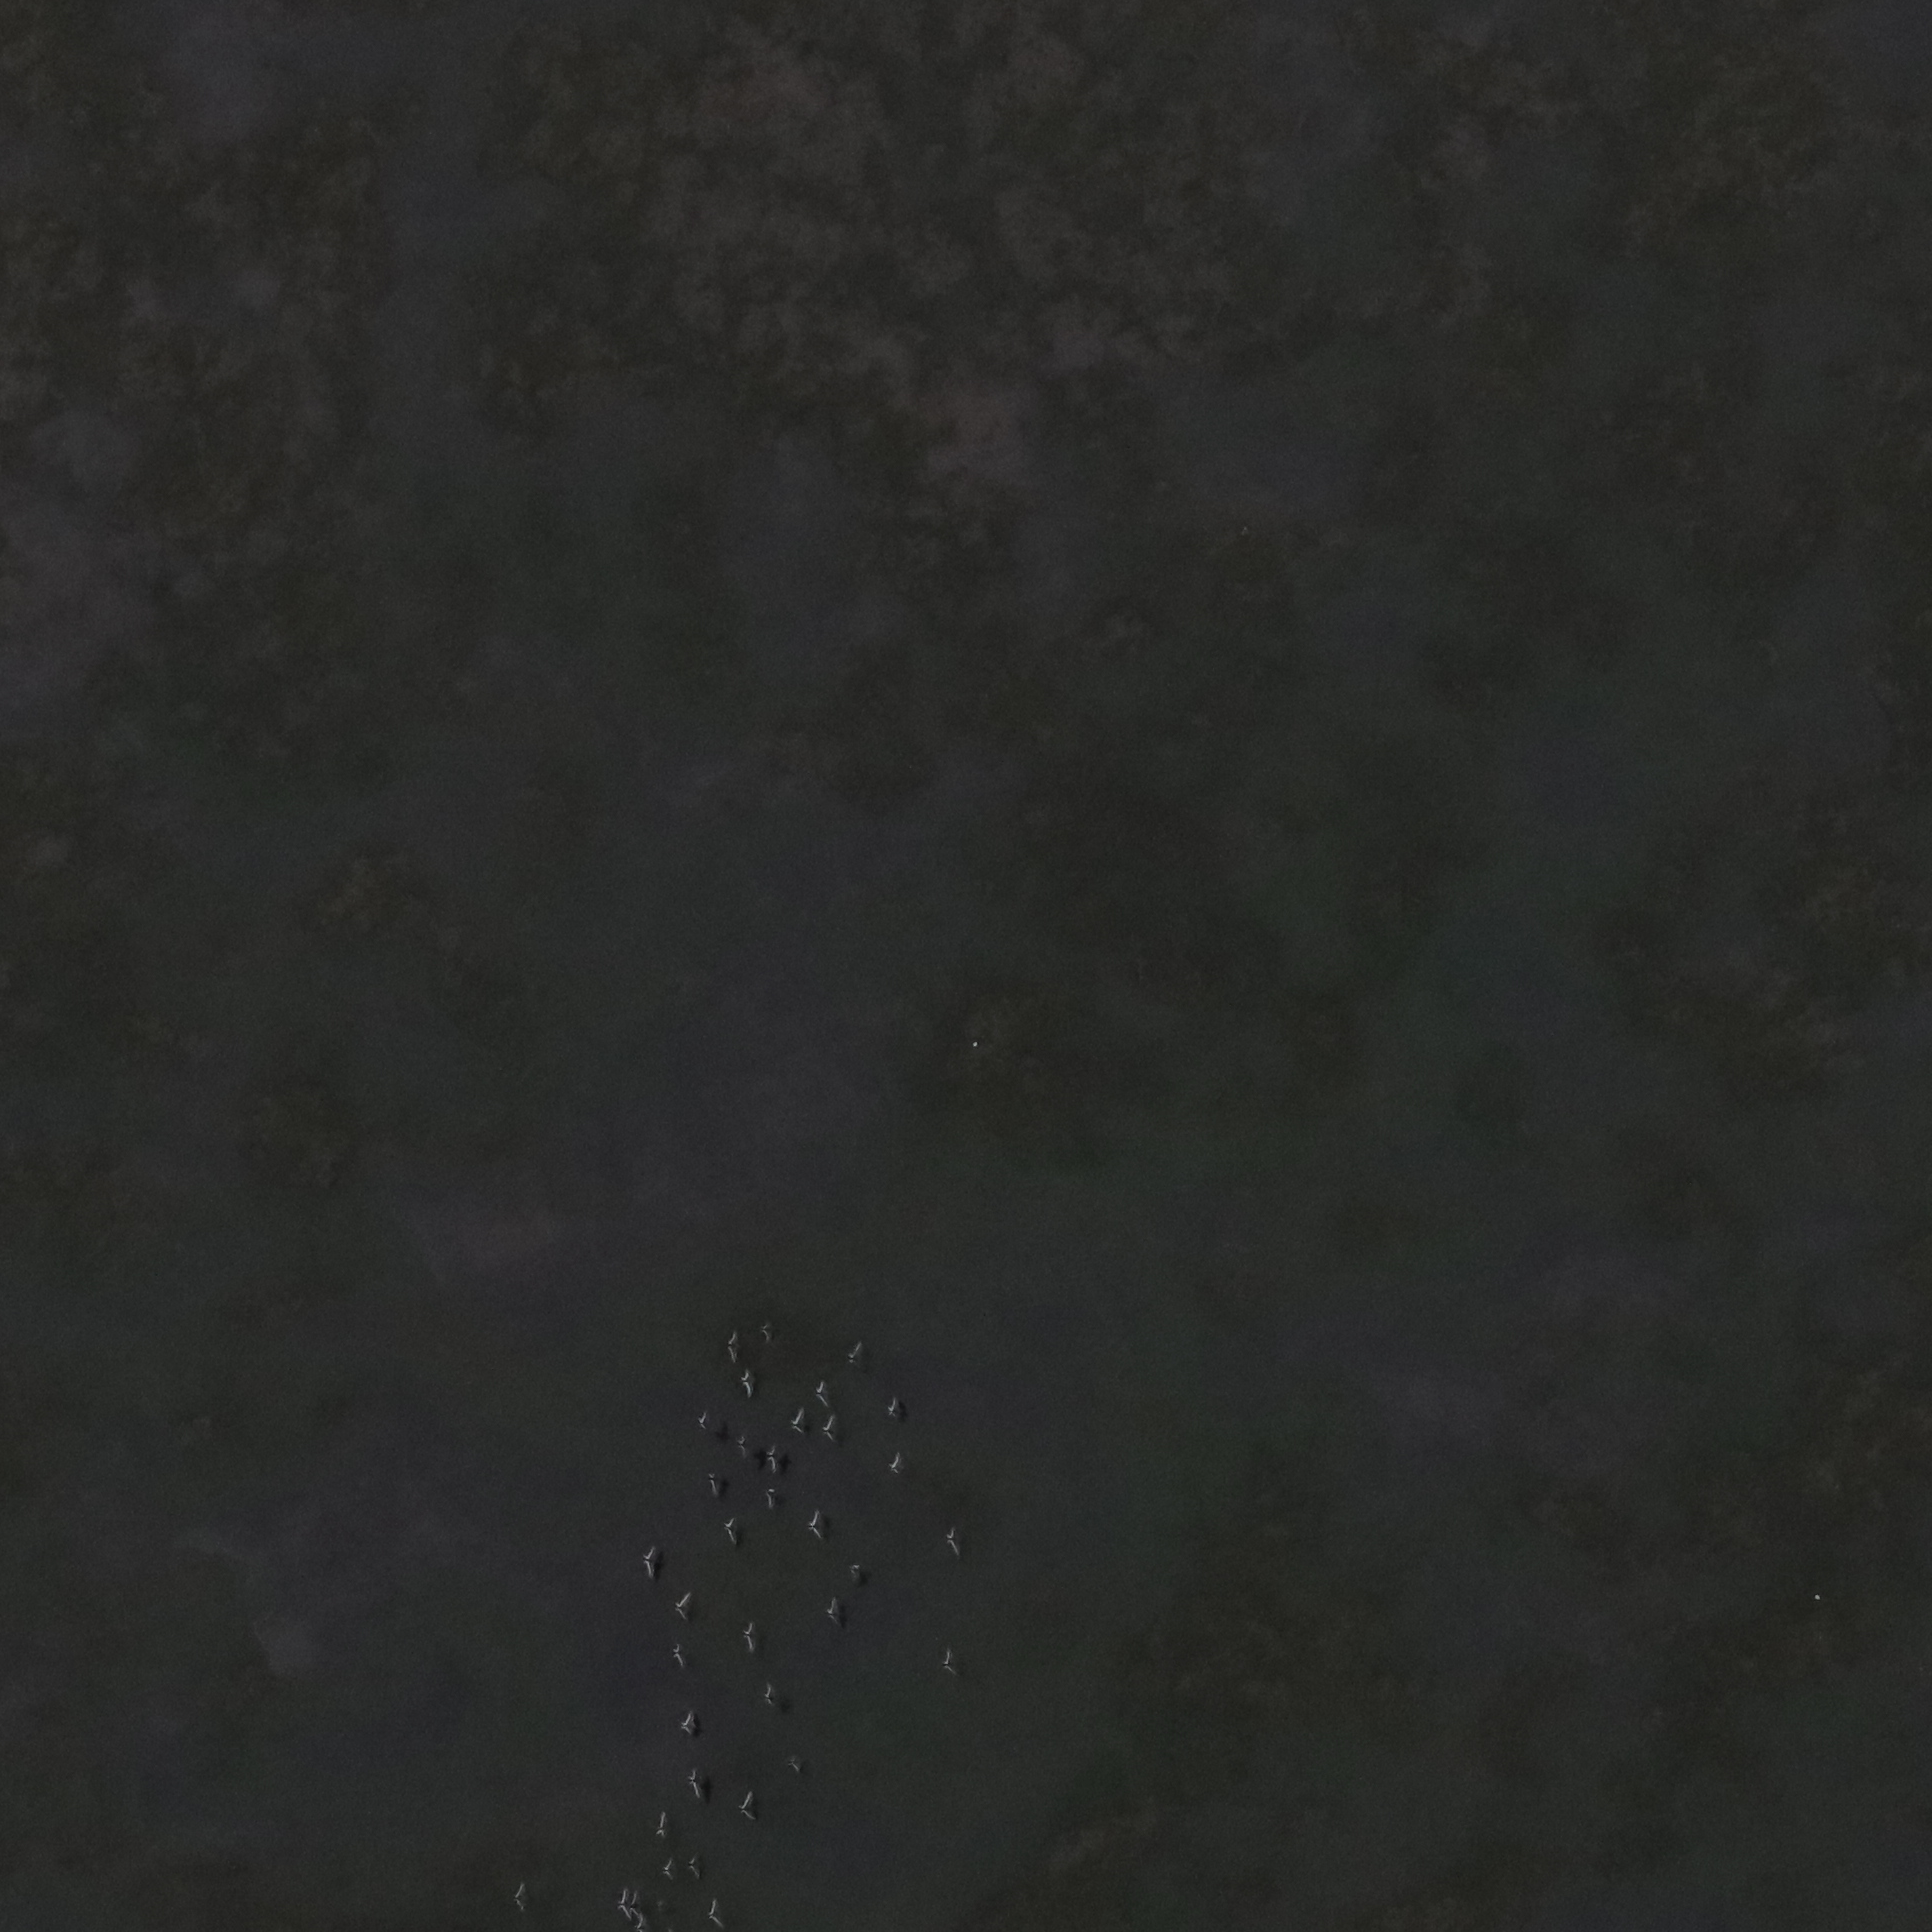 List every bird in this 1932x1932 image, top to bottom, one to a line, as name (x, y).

other bird (767, 1329)
other bird (734, 1344)
other bird (854, 1358)
other bird (748, 1381)
other bird (826, 1392)
other bird (896, 1408)
other bird (699, 1422)
other bird (797, 1426)
other bird (829, 1432)
other bird (740, 1443)
other bird (771, 1450)
other bird (894, 1465)
other bird (711, 1480)
other bird (772, 1497)
other bird (816, 1526)
other bird (731, 1530)
other bird (951, 1539)
other bird (649, 1564)
other bird (856, 1574)
other bird (679, 1605)
other bird (833, 1612)
other bird (753, 1641)
other bird (678, 1655)
other bird (948, 1665)
other bird (767, 1697)
other bird (690, 1725)
other bird (797, 1762)
other bird (695, 1785)
other bird (745, 1805)
other bird (663, 1832)
other bird (695, 1868)
other bird (668, 1873)
other bird (518, 1897)
other bird (642, 1904)
other bird (623, 1905)
other bird (714, 1914)
other bird (639, 1930)